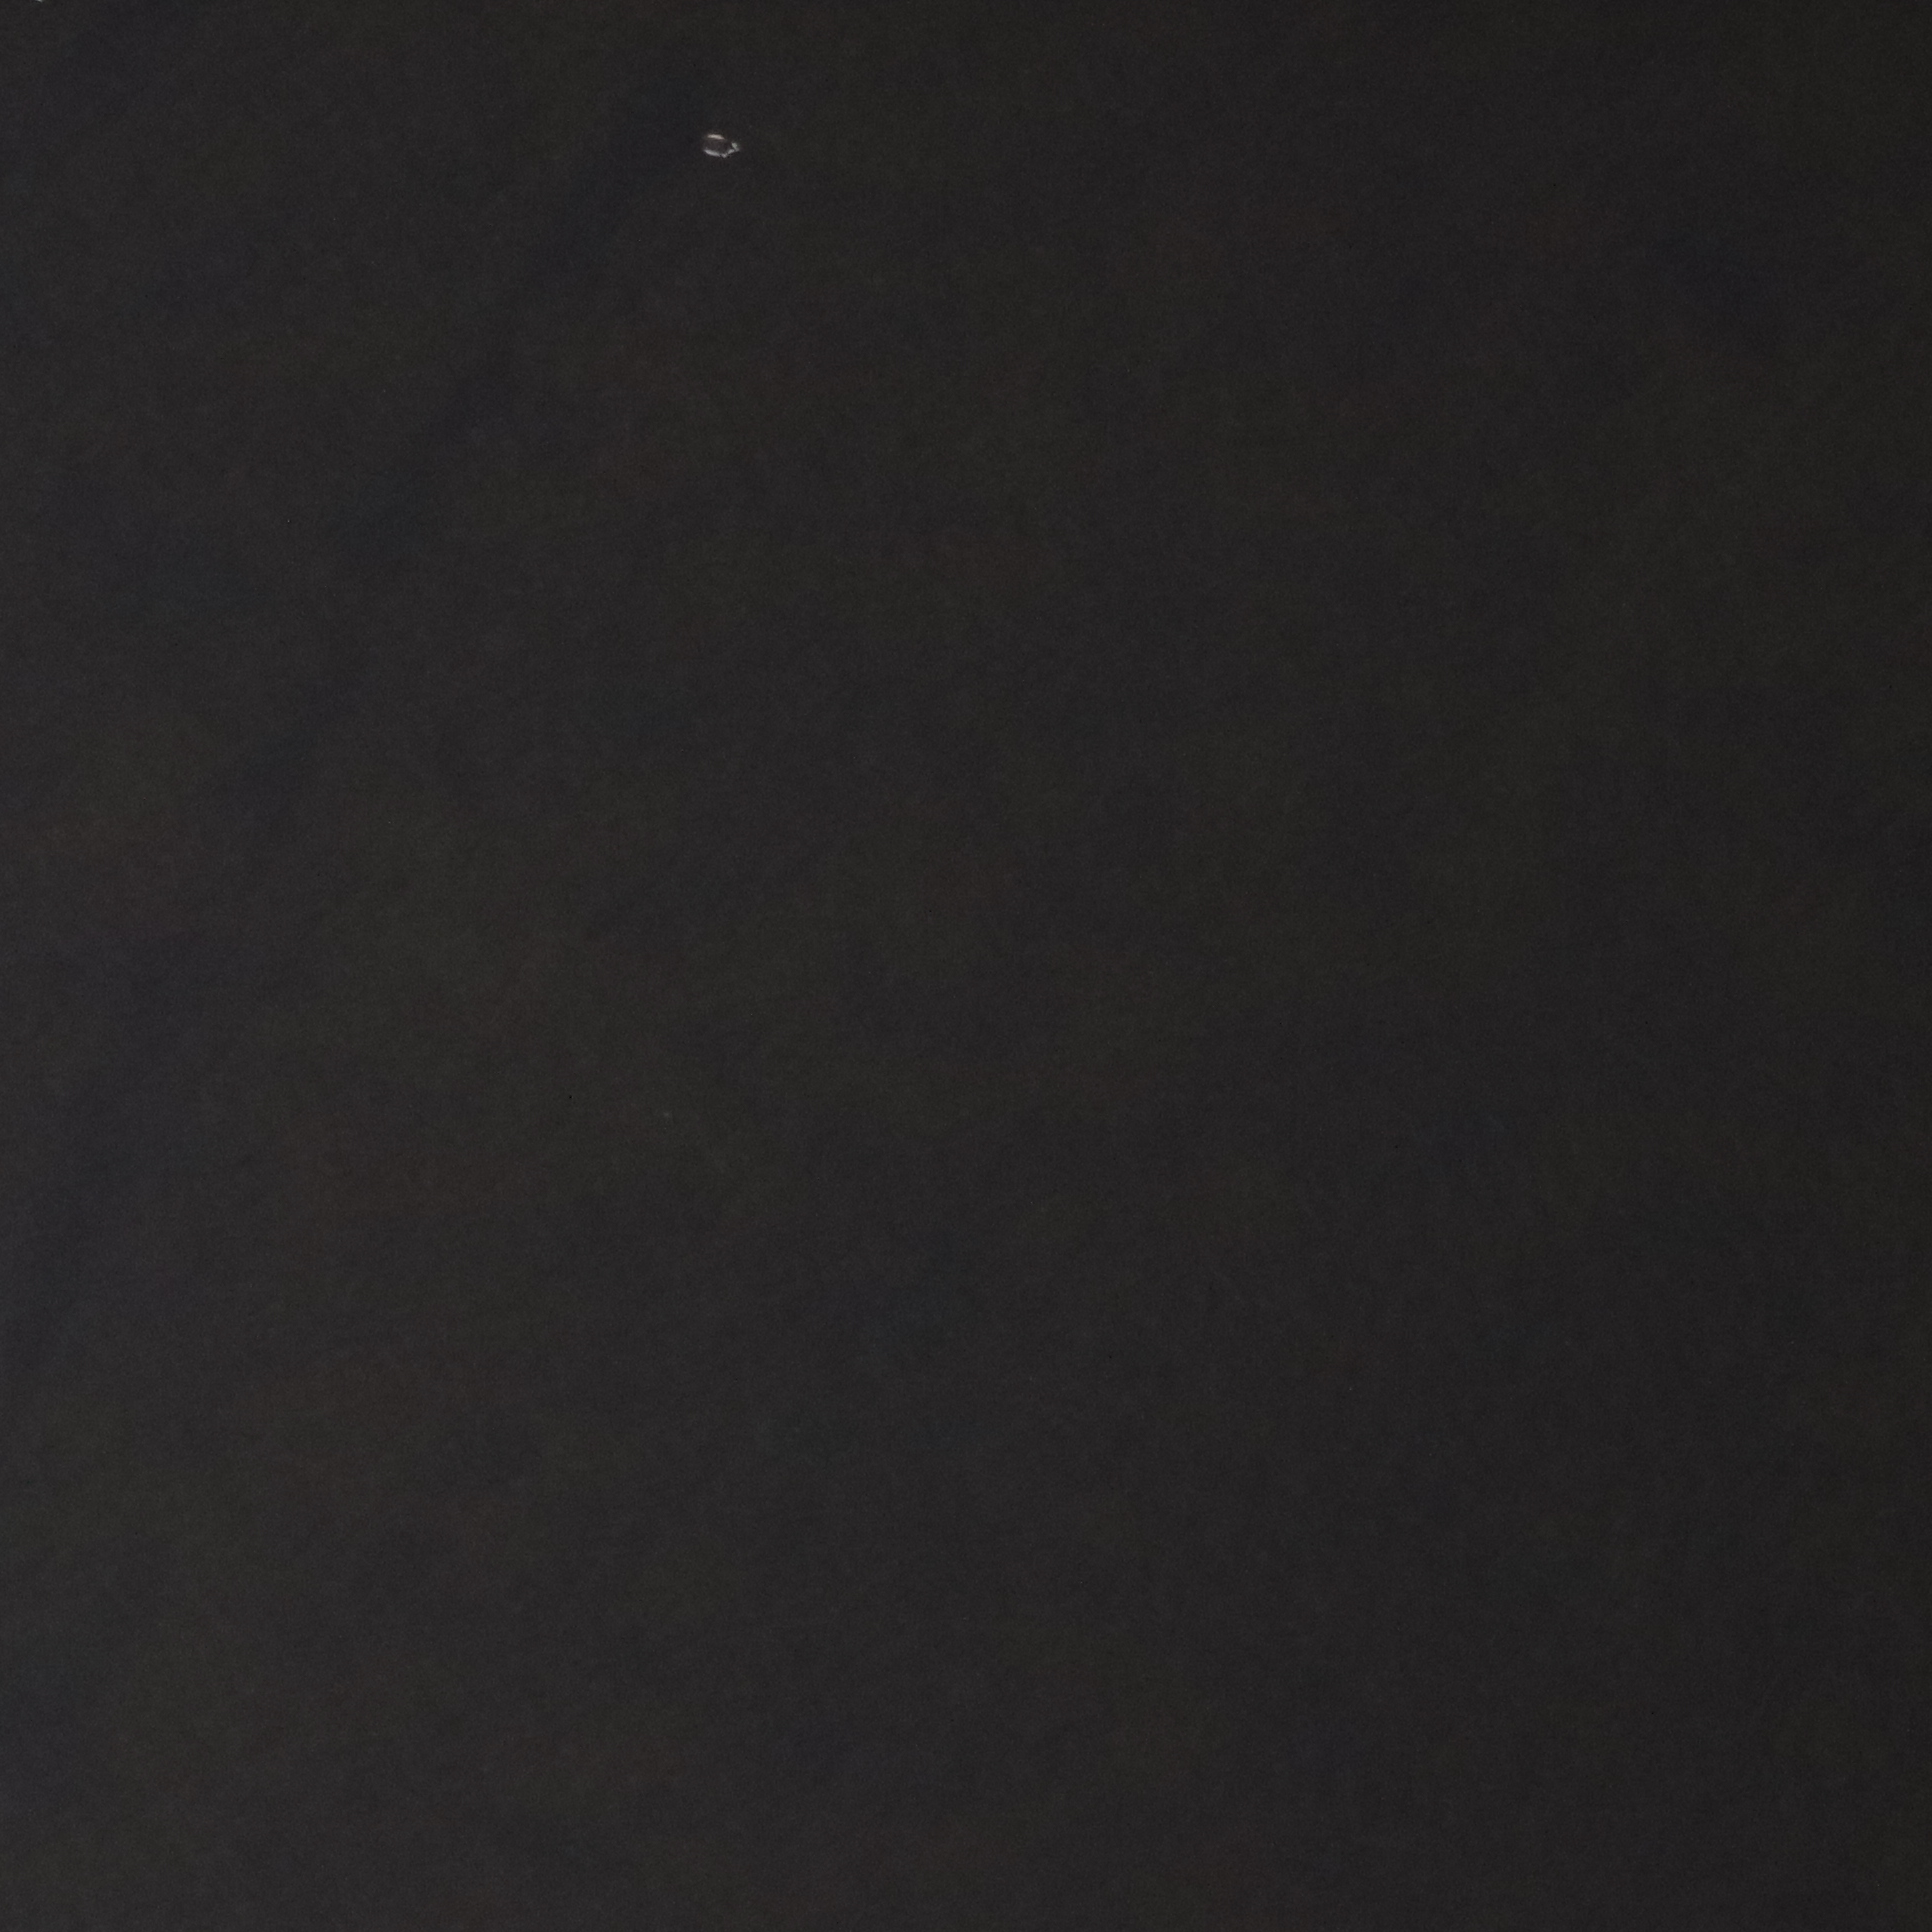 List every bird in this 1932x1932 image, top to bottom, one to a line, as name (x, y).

brant (717, 144)